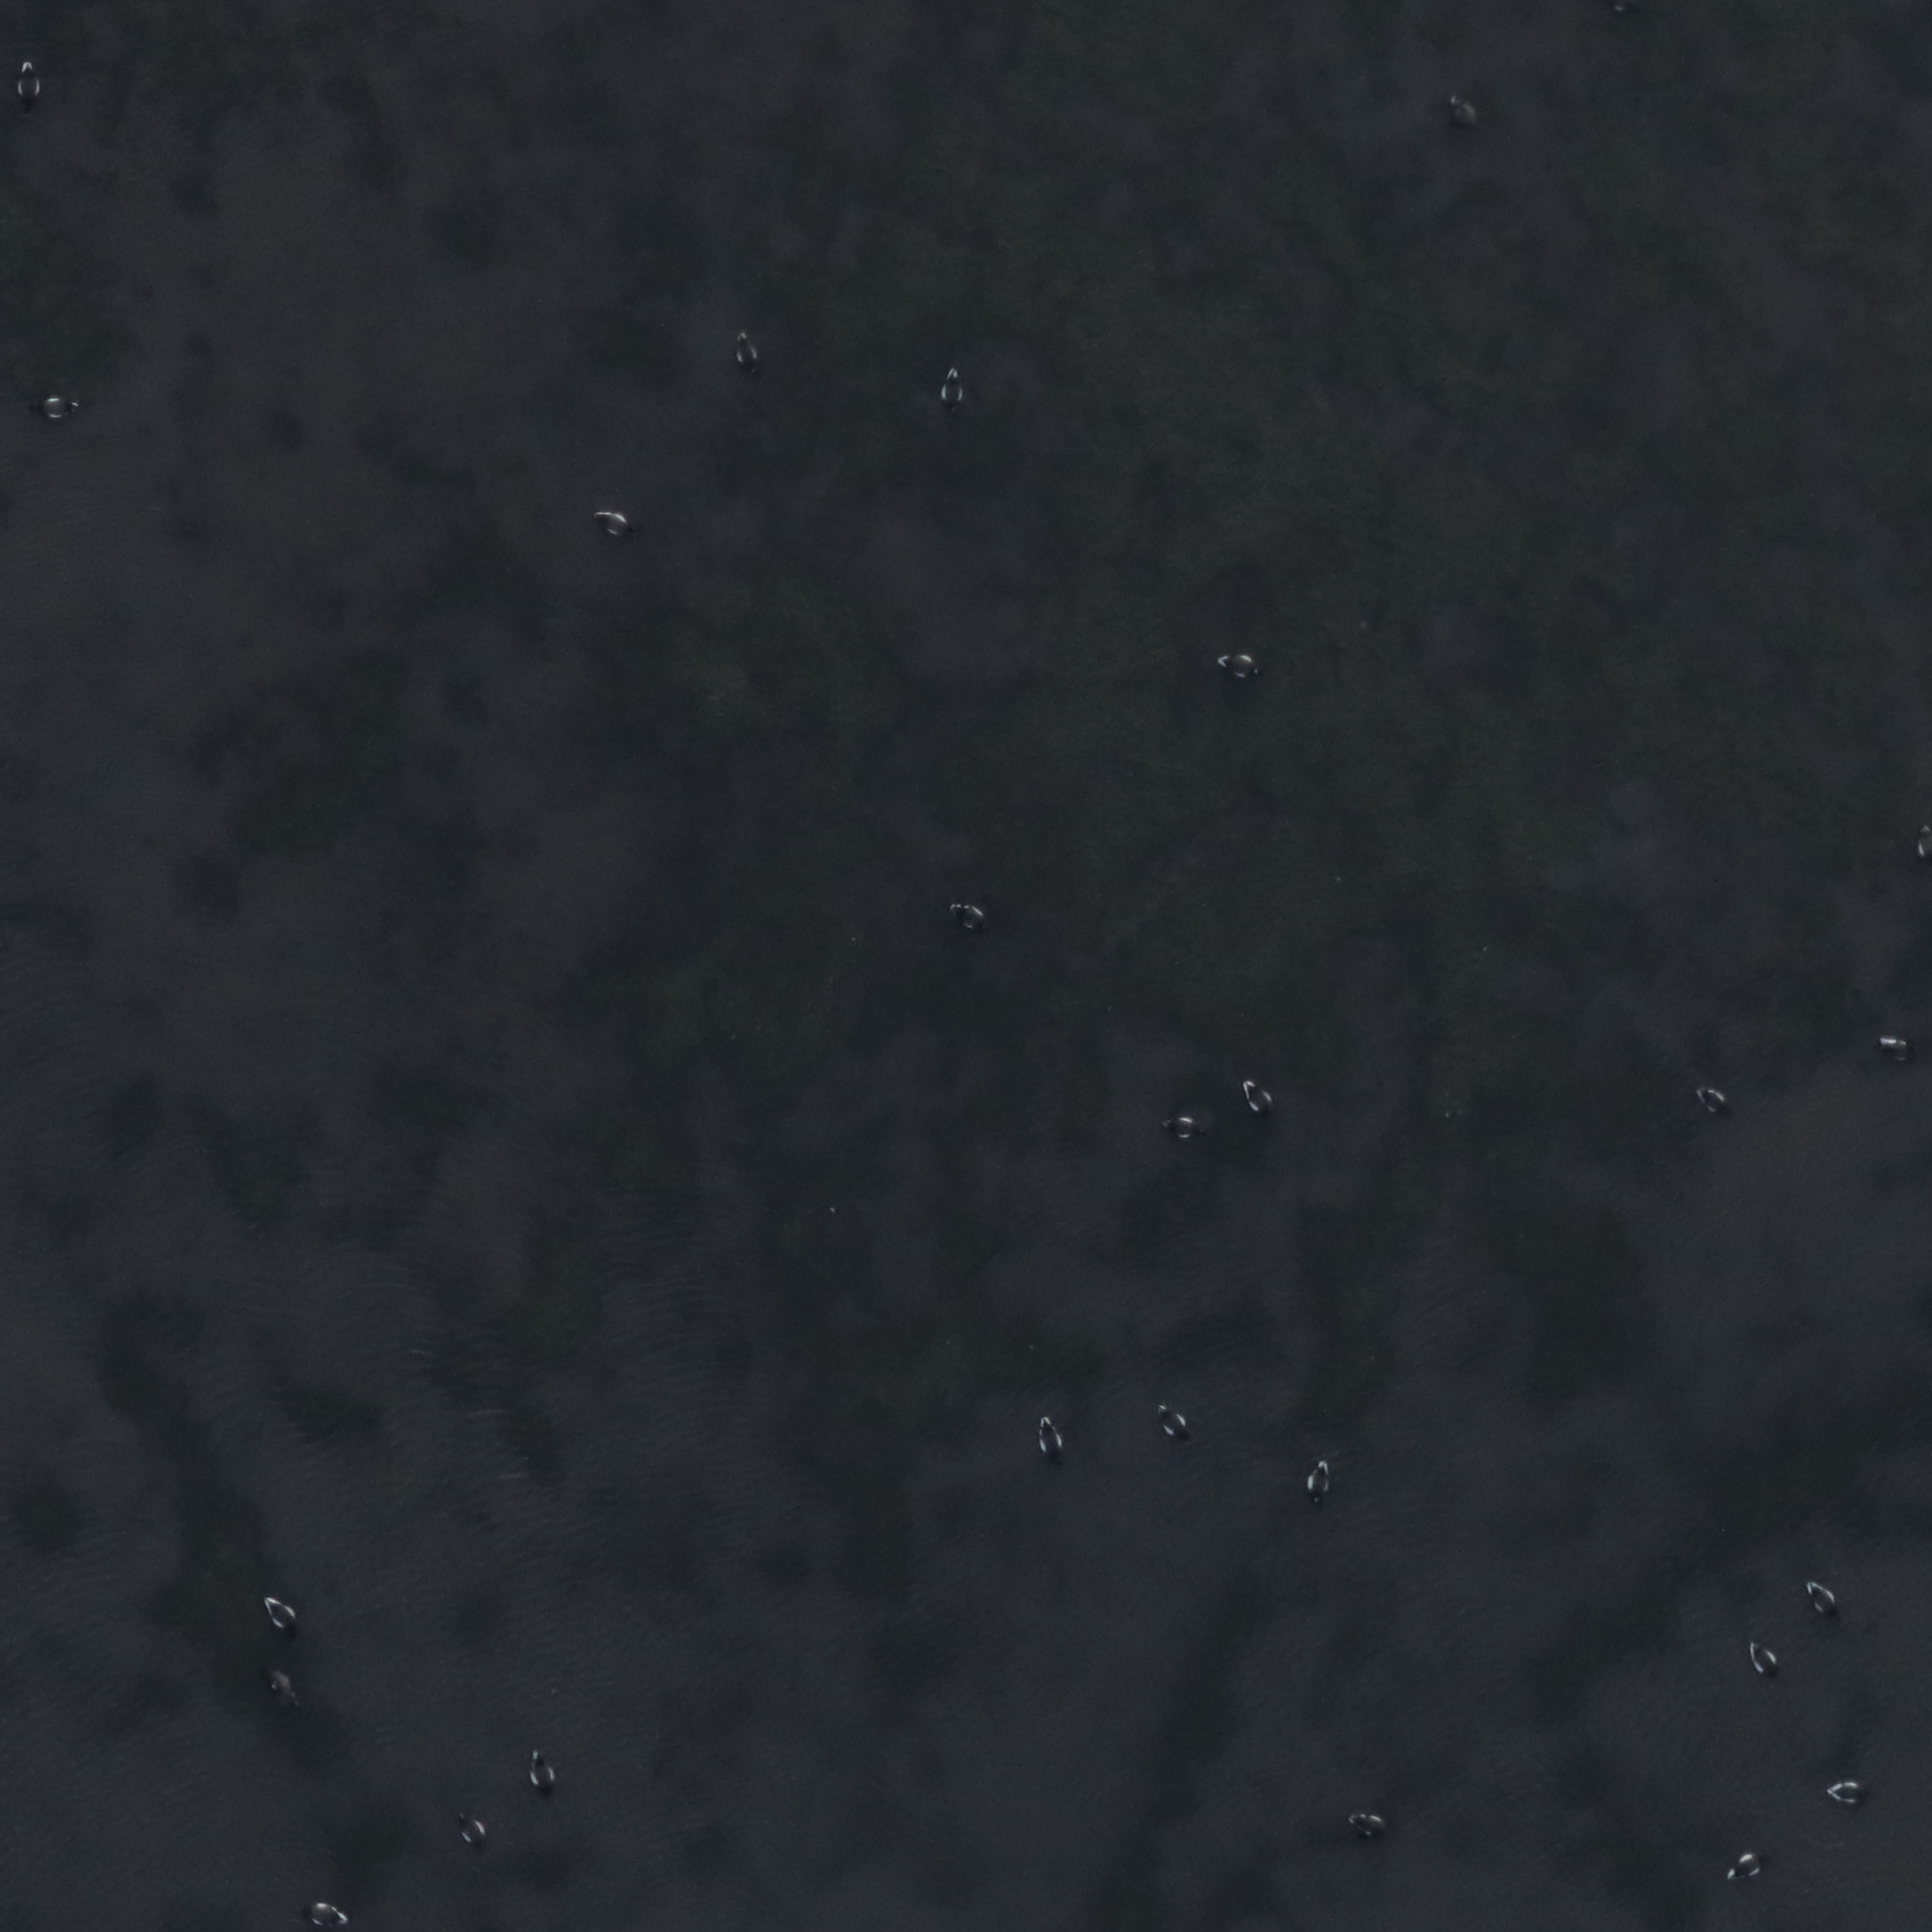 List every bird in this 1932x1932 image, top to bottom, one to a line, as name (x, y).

brant (28, 86)
brant (1464, 113)
brant (746, 353)
brant (952, 390)
brant (56, 408)
brant (615, 523)
brant (1240, 665)
brant (1927, 844)
brant (969, 916)
brant (1897, 1049)
brant (1258, 1098)
brant (1712, 1101)
brant (1183, 1127)
brant (1173, 1423)
brant (1050, 1439)
brant (1319, 1482)
brant (1822, 1600)
brant (280, 1615)
brant (1762, 1659)
brant (279, 1691)
brant (542, 1774)
brant (1848, 1793)
brant (1368, 1824)
brant (472, 1831)
brant (1747, 1867)
brant (326, 1916)